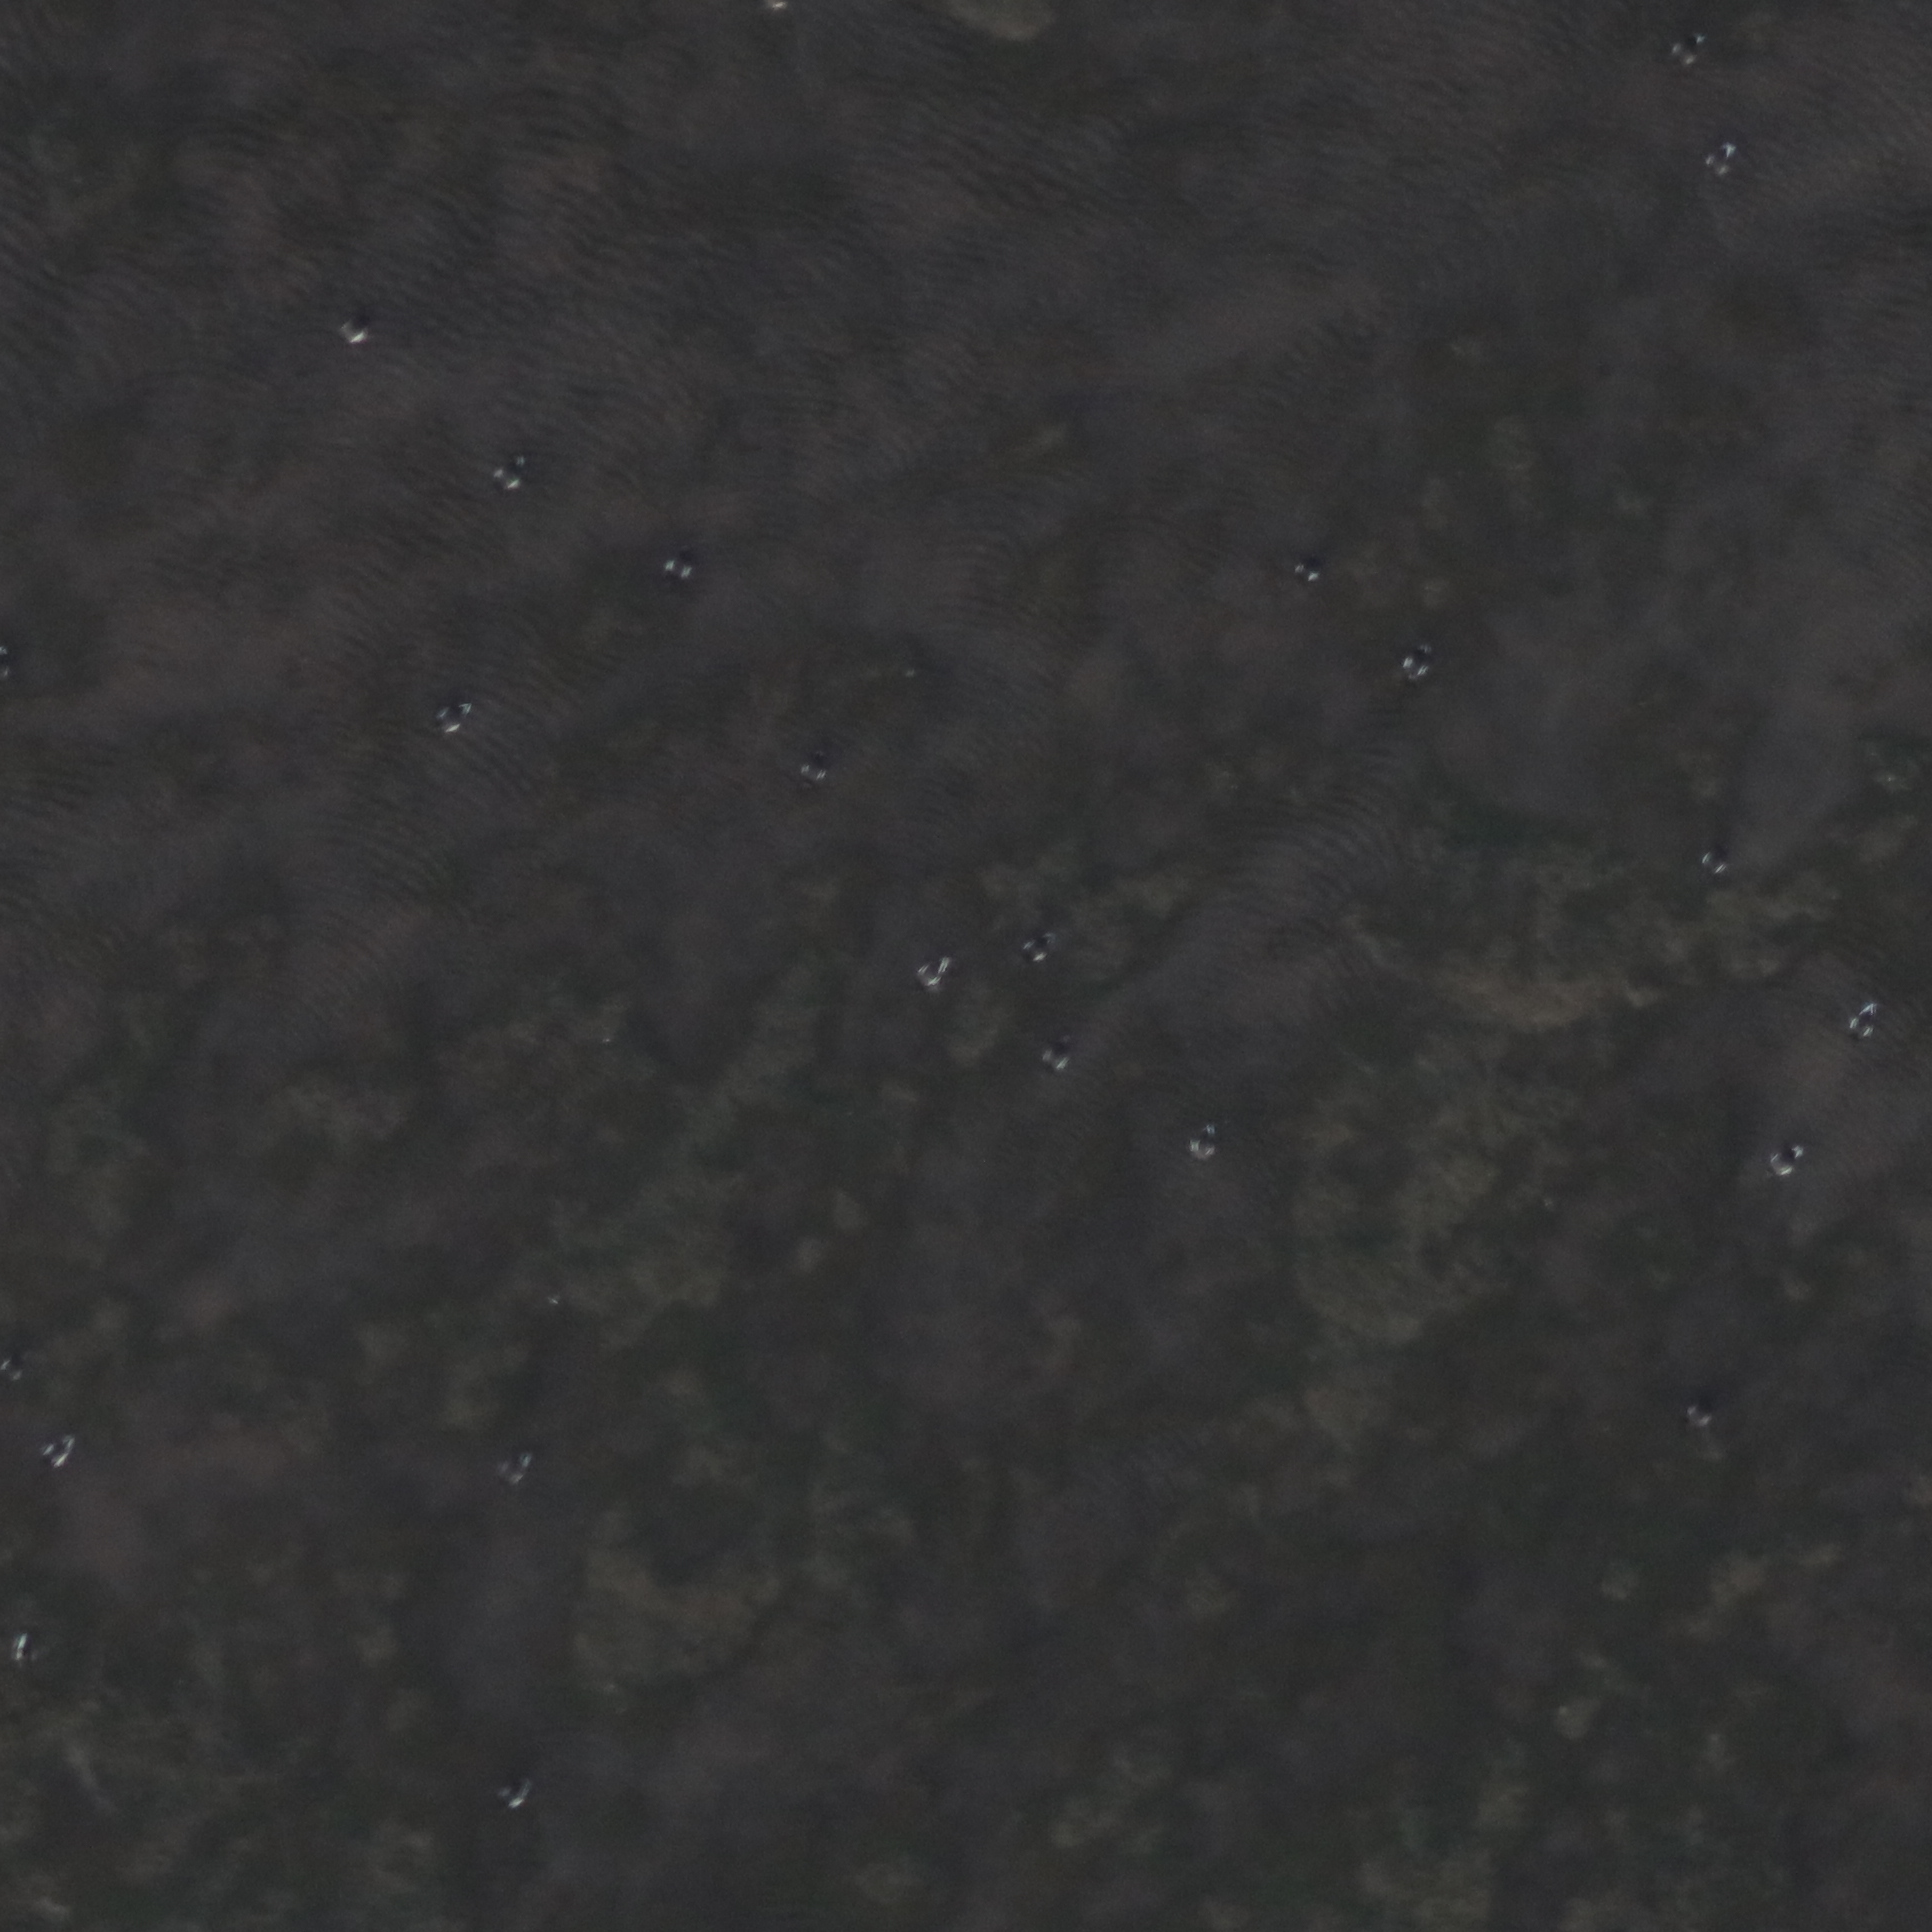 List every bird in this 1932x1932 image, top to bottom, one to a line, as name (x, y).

brant (1681, 46)
brant (1719, 160)
brant (352, 334)
brant (506, 479)
brant (1308, 562)
brant (681, 573)
brant (1419, 668)
brant (451, 718)
brant (816, 777)
brant (1721, 864)
brant (1034, 948)
brant (942, 981)
brant (1863, 1024)
brant (1058, 1064)
brant (1202, 1145)
brant (1784, 1162)
brant (16, 1373)
brant (1696, 1422)
brant (62, 1460)
brant (522, 1472)
brant (518, 1800)